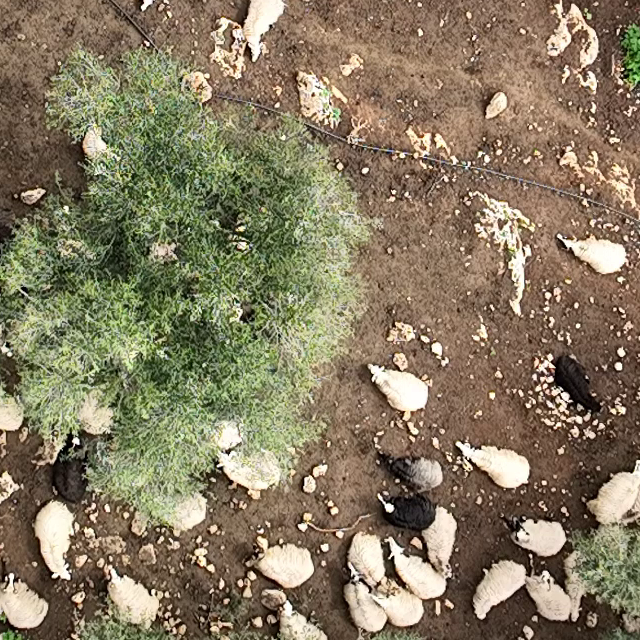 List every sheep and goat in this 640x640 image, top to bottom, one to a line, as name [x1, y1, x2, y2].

sheep [140, 0, 198, 12]
sheep [243, 0, 286, 64]
sheep [83, 124, 122, 165]
sheep [0, 202, 19, 244]
sheep [556, 233, 628, 274]
sheep [553, 354, 602, 415]
sheep [366, 363, 431, 410]
sheep [0, 371, 24, 432]
sheep [68, 383, 115, 435]
sheep [213, 415, 240, 448]
sheep [52, 431, 88, 500]
sheep [456, 438, 531, 489]
sheep [214, 449, 280, 488]
sheep [377, 450, 443, 487]
sheep [586, 459, 639, 525]
sheep [617, 467, 639, 527]
sheep [152, 488, 206, 529]
sheep [377, 491, 435, 530]
sheep [33, 501, 73, 581]
sheep [420, 504, 456, 579]
sheep [500, 511, 565, 558]
sheep [347, 533, 387, 594]
sheep [388, 538, 448, 599]
sheep [252, 541, 315, 588]
sheep [564, 551, 601, 622]
sheep [471, 557, 527, 619]
sheep [346, 561, 387, 632]
sheep [105, 568, 160, 626]
sheep [0, 569, 48, 628]
sheep [524, 571, 571, 620]
sheep [377, 576, 426, 626]
sheep [279, 600, 327, 638]